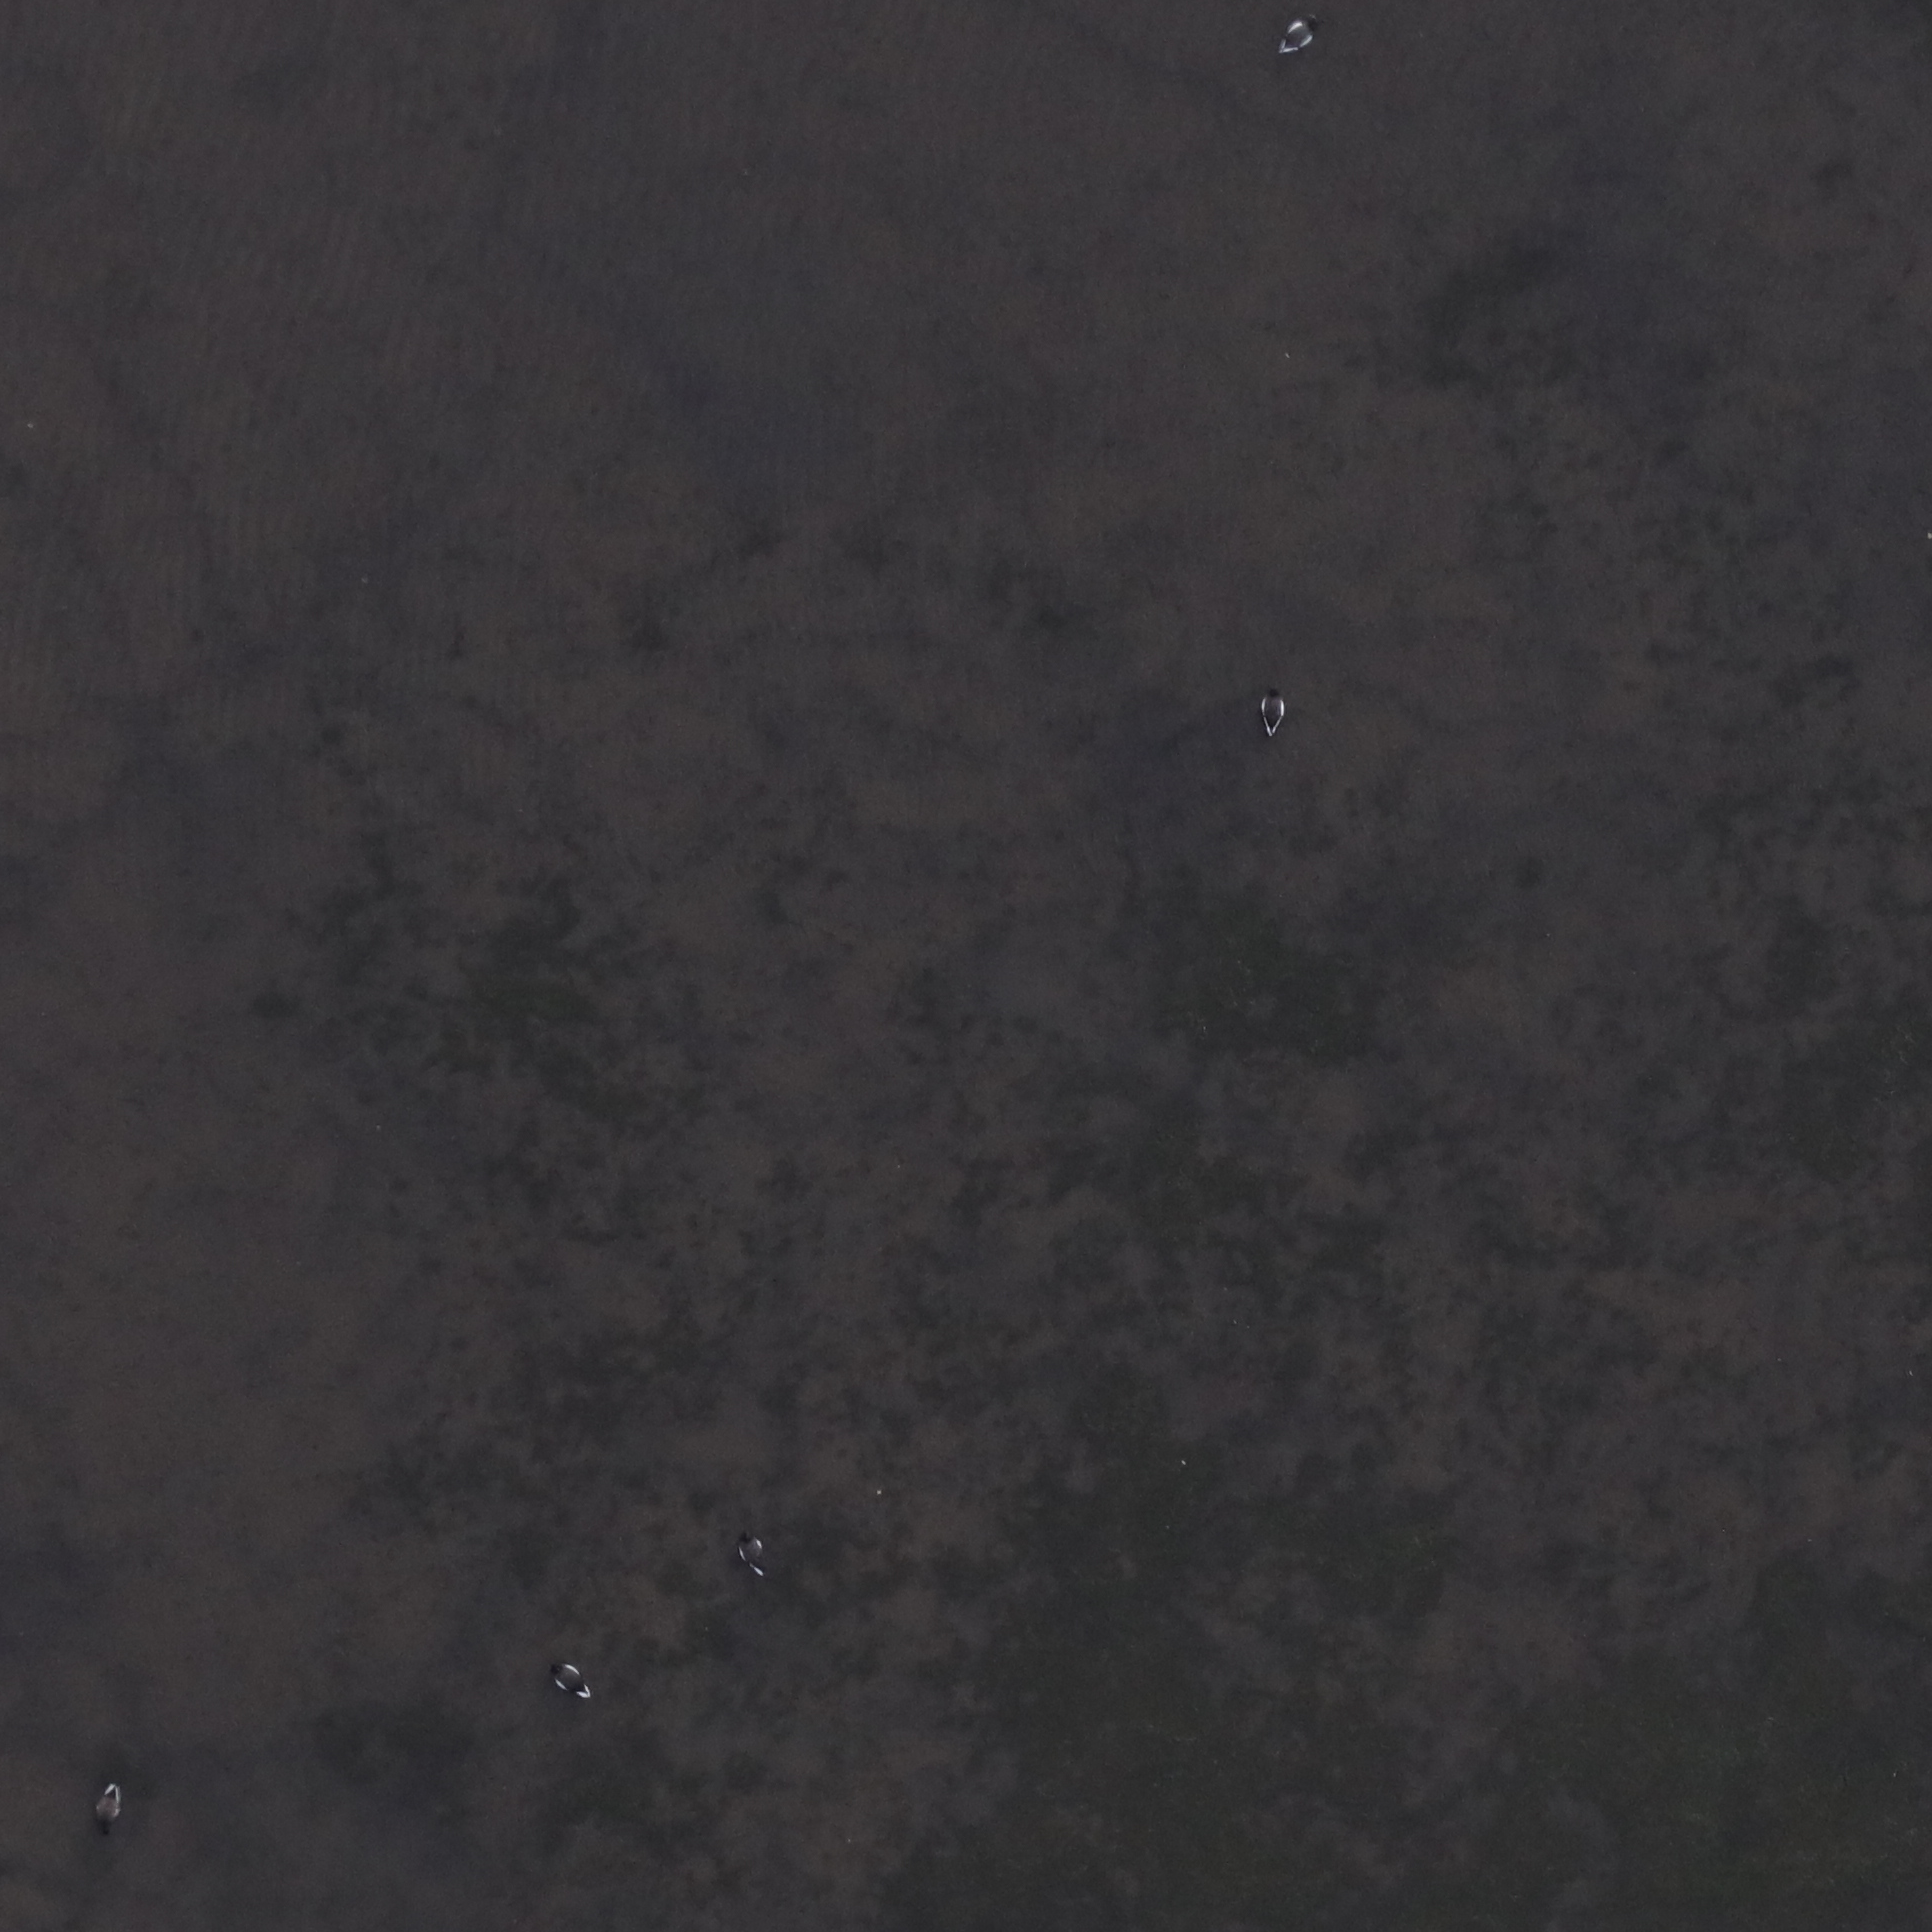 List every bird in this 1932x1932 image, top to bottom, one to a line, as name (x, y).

brant (1299, 35)
brant (1273, 710)
brant (751, 1551)
brant (572, 1680)
brant (107, 1809)